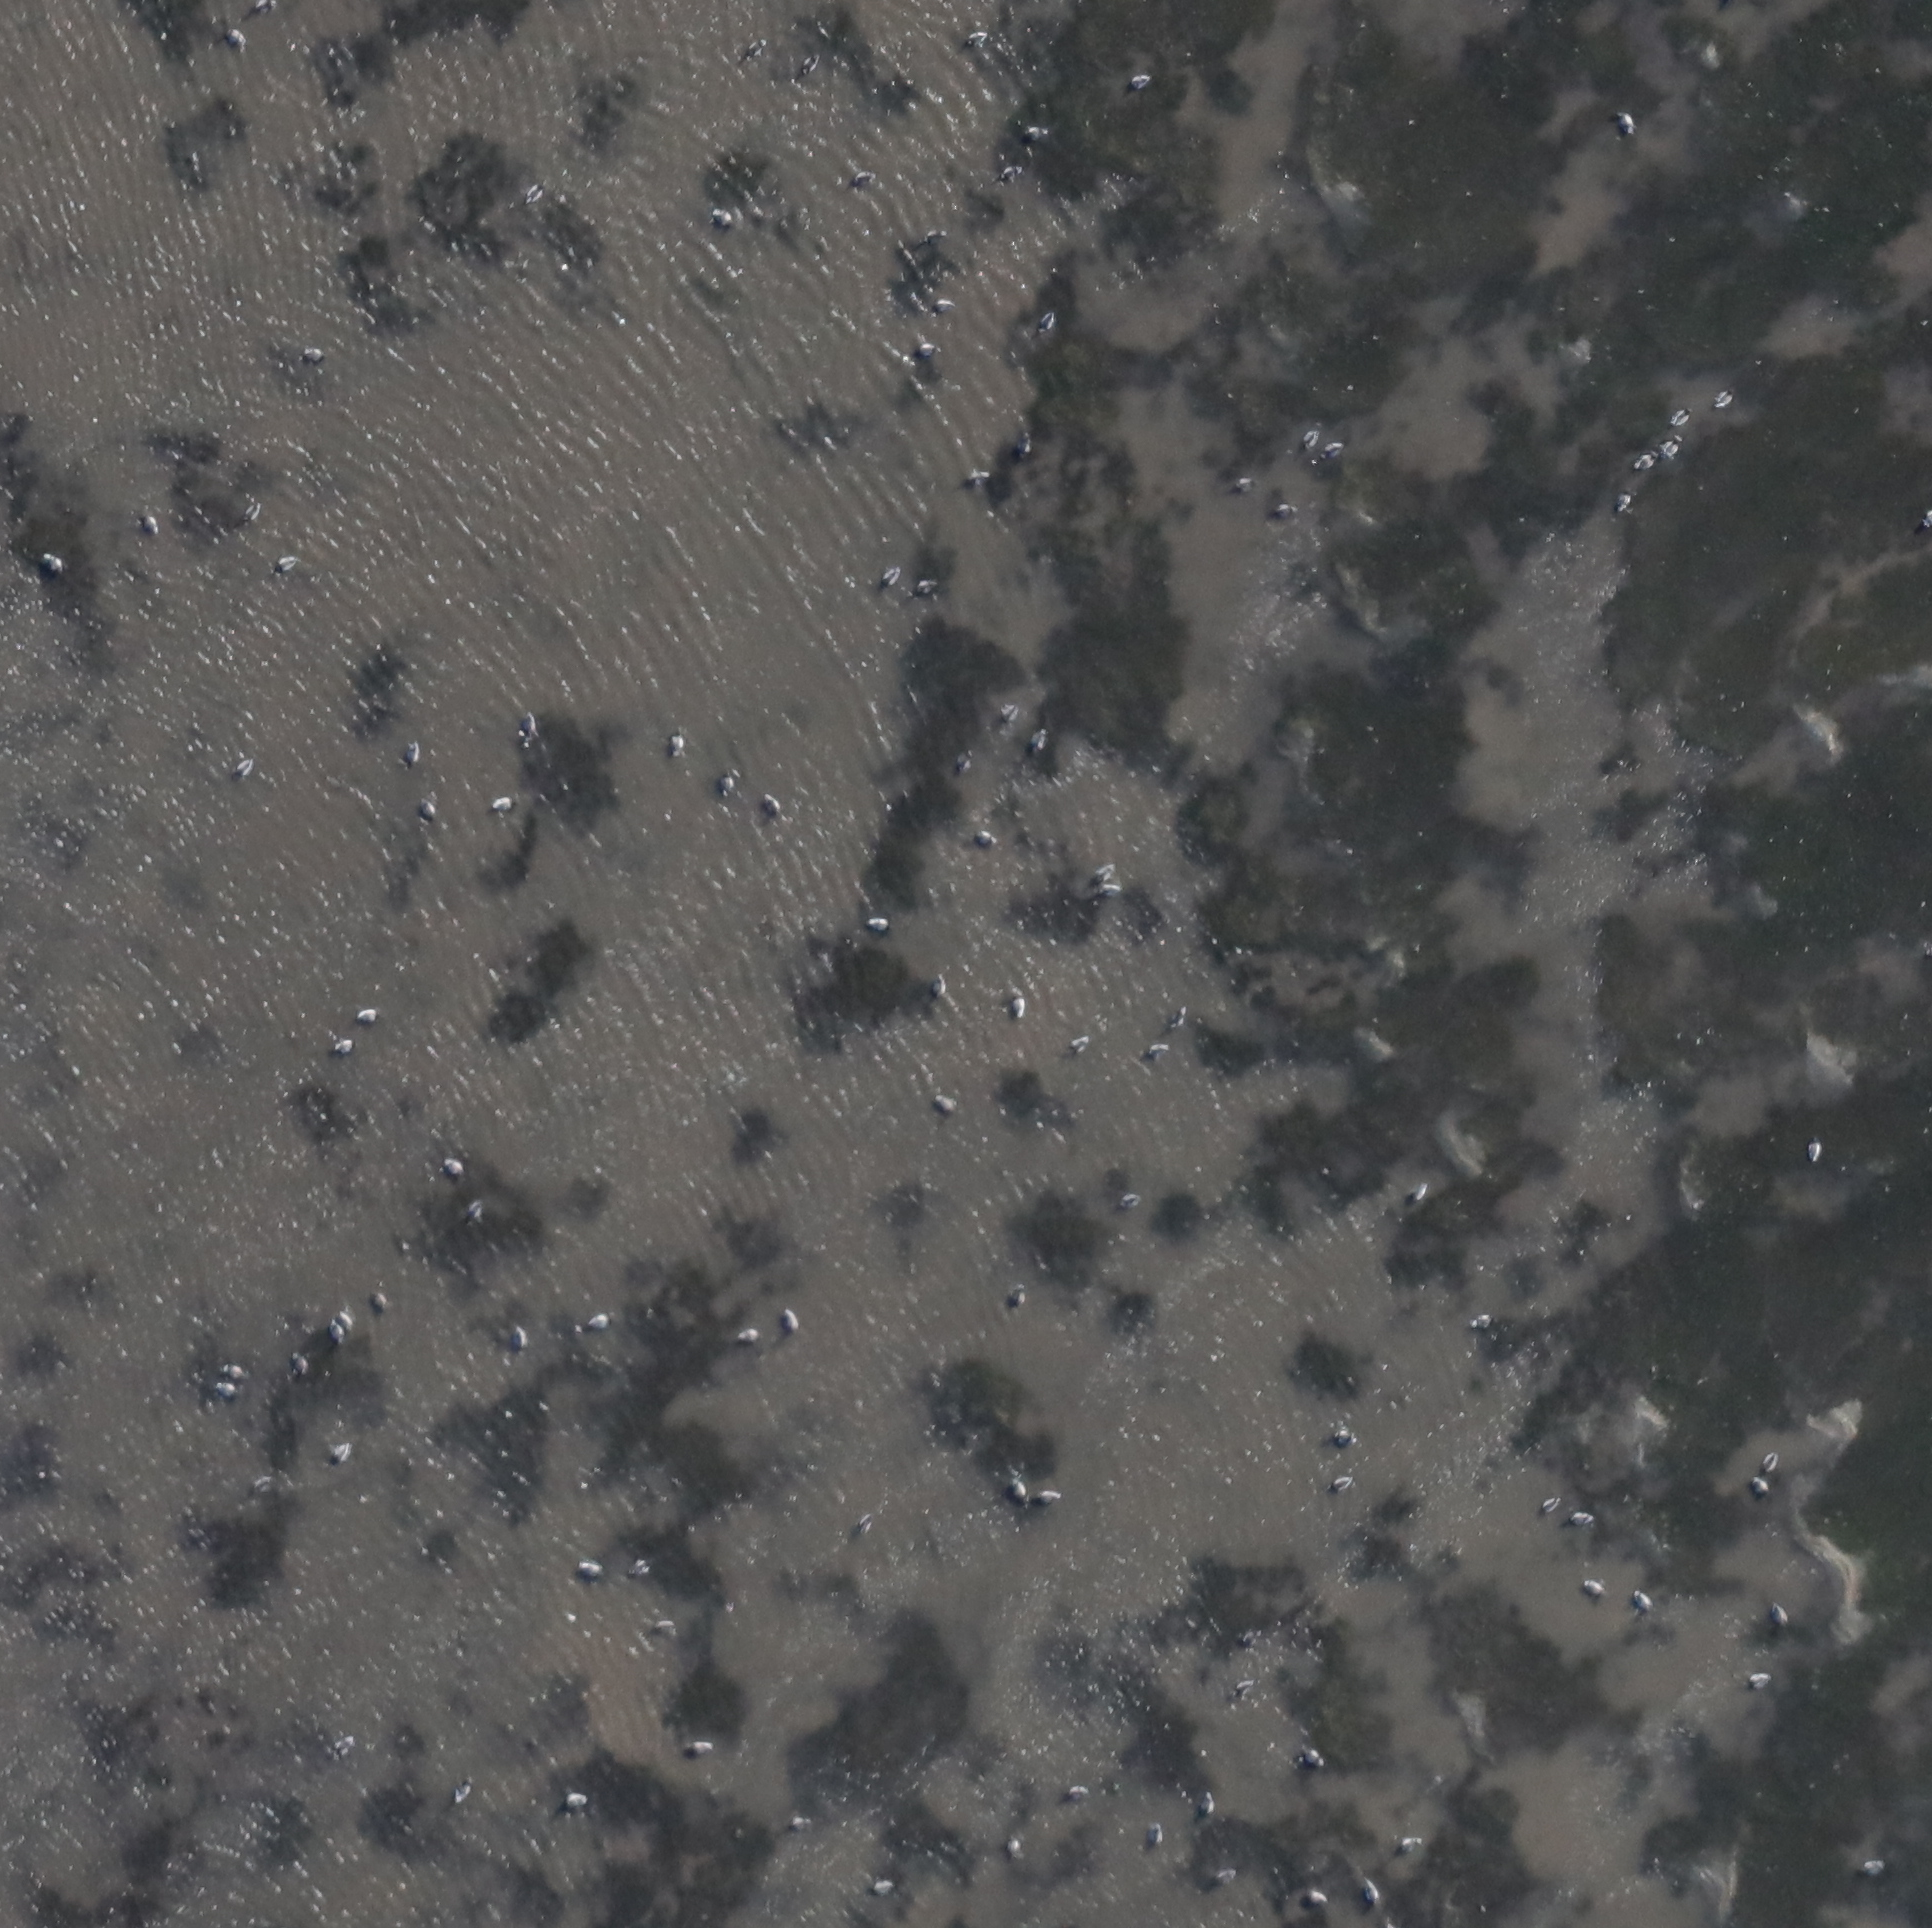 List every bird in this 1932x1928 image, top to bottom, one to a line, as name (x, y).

brant (263, 6)
brant (238, 39)
brant (977, 40)
brant (757, 49)
brant (809, 66)
brant (1137, 81)
brant (1625, 122)
brant (1033, 135)
brant (1011, 173)
brant (864, 177)
brant (532, 192)
brant (718, 215)
brant (937, 238)
brant (942, 305)
brant (1049, 325)
brant (929, 348)
brant (314, 355)
brant (1725, 398)
brant (1683, 414)
brant (1313, 439)
brant (1671, 446)
brant (1022, 447)
brant (1330, 451)
brant (1644, 462)
brant (977, 478)
brant (1245, 484)
brant (1625, 504)
brant (1284, 511)
brant (254, 513)
brant (156, 526)
brant (54, 564)
brant (289, 565)
brant (890, 575)
brant (928, 585)
brant (1006, 713)
brant (532, 725)
brant (1037, 740)
brant (677, 743)
brant (412, 755)
brant (968, 763)
brant (249, 768)
brant (727, 784)
brant (503, 803)
brant (774, 807)
brant (428, 810)
brant (990, 839)
brant (1105, 872)
brant (1107, 890)
brant (879, 923)
brant (938, 989)
brant (1019, 1007)
brant (370, 1010)
brant (1177, 1020)
brant (347, 1044)
brant (1080, 1044)
brant (1155, 1050)
brant (947, 1102)
brant (1814, 1150)
brant (453, 1167)
brant (1422, 1193)
brant (1129, 1199)
brant (474, 1212)
brant (1019, 1296)
brant (382, 1299)
brant (790, 1319)
brant (348, 1321)
brant (1484, 1322)
brant (604, 1323)
brant (336, 1335)
brant (520, 1336)
brant (751, 1336)
brant (300, 1364)
brant (235, 1367)
brant (227, 1386)
brant (1343, 1436)
brant (344, 1454)
brant (1769, 1464)
brant (1342, 1483)
brant (1760, 1486)
brant (264, 1488)
brant (1020, 1489)
brant (1049, 1496)
brant (1550, 1505)
brant (1581, 1518)
brant (862, 1525)
brant (641, 1569)
brant (592, 1570)
brant (1594, 1589)
brant (1642, 1601)
brant (1779, 1615)
Canada goose (663, 1624)
brant (1252, 1637)
brant (1759, 1680)
brant (1244, 1687)
brant (348, 1746)
Canada goose (700, 1747)
brant (1311, 1758)
Canada goose (1076, 1791)
brant (465, 1793)
Canada goose (573, 1798)
brant (1210, 1805)
Canada goose (797, 1824)
brant (1154, 1835)
brant (1407, 1844)
Canada goose (1011, 1847)
brant (1873, 1868)
brant (1228, 1877)
Canada goose (880, 1888)
brant (1374, 1894)
Canada goose (1315, 1898)